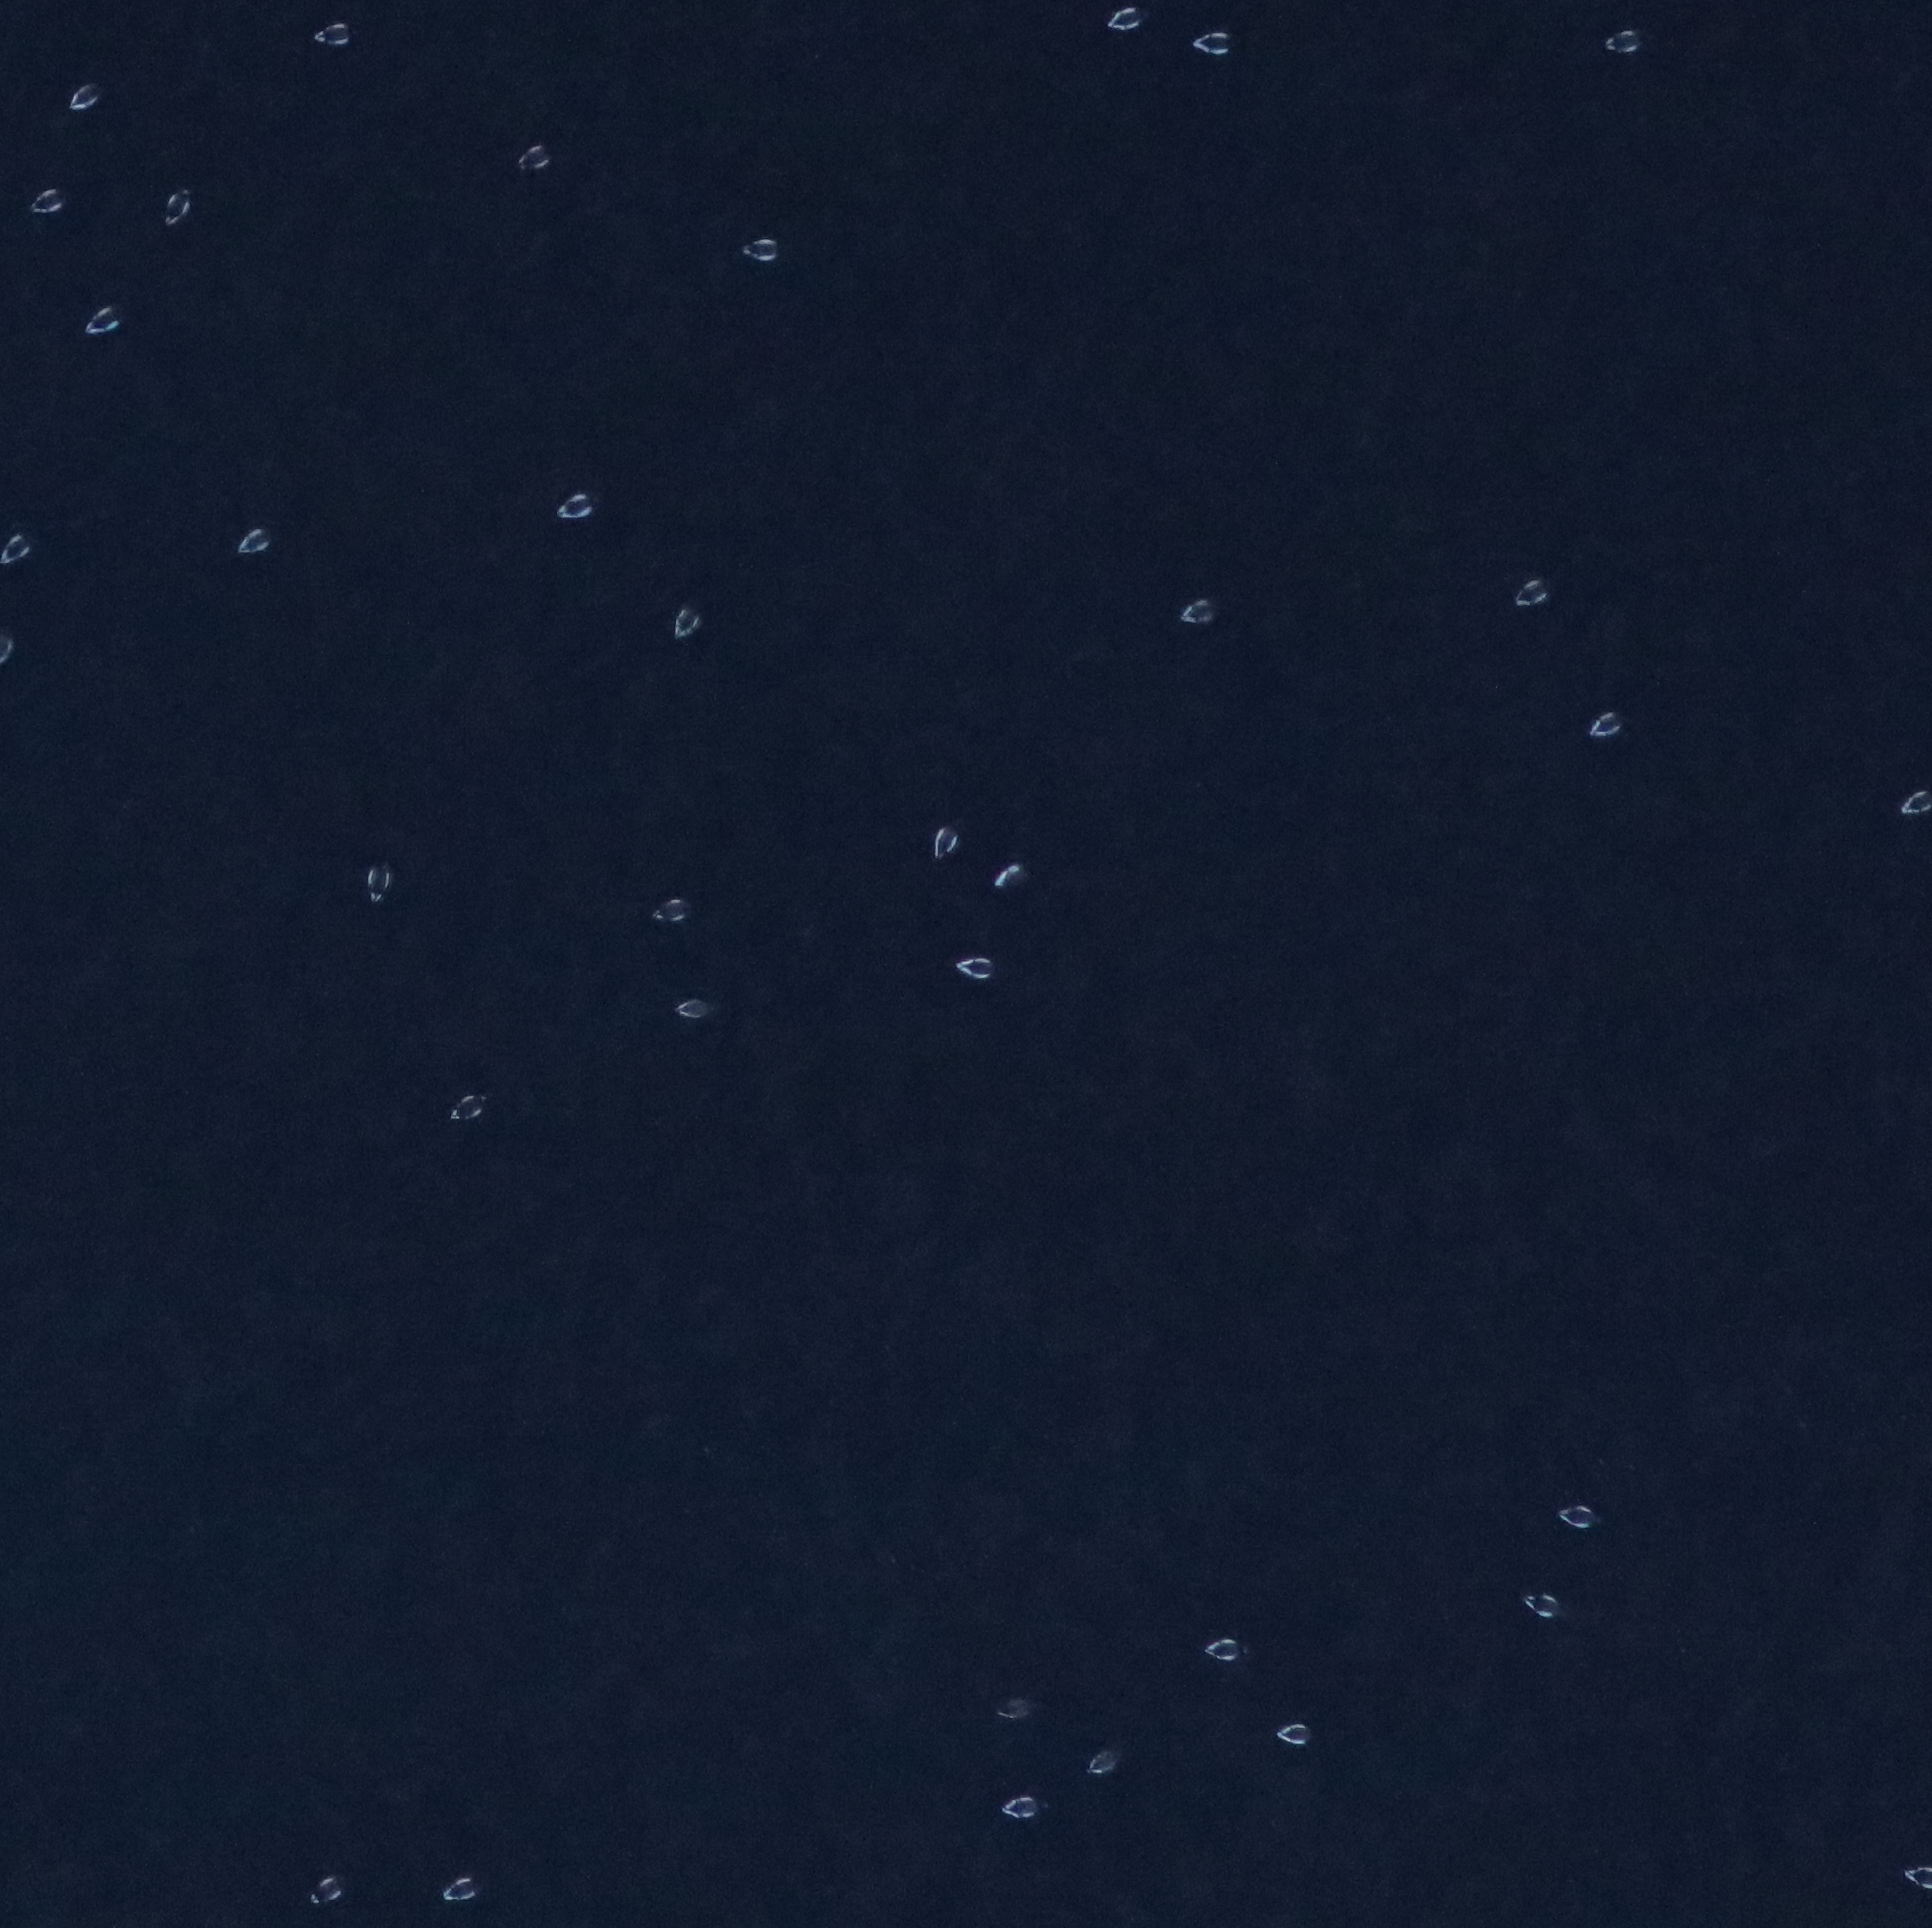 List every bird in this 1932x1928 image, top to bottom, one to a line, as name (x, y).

brant (1125, 20)
brant (336, 34)
brant (1626, 42)
brant (1217, 43)
brant (86, 95)
brant (536, 157)
brant (48, 199)
brant (178, 204)
brant (762, 250)
brant (103, 320)
brant (578, 506)
brant (258, 542)
brant (16, 546)
brant (1533, 592)
brant (1198, 611)
brant (689, 617)
brant (4, 647)
brant (1608, 723)
brant (1921, 801)
brant (944, 840)
brant (379, 880)
brant (1016, 880)
brant (672, 910)
brant (980, 967)
brant (694, 1009)
brant (468, 1108)
brant (1579, 1516)
brant (1544, 1605)
brant (1227, 1649)
brant (1015, 1709)
brant (1297, 1734)
brant (1102, 1761)
brant (1024, 1807)
brant (1927, 1878)
brant (328, 1889)
brant (464, 1889)